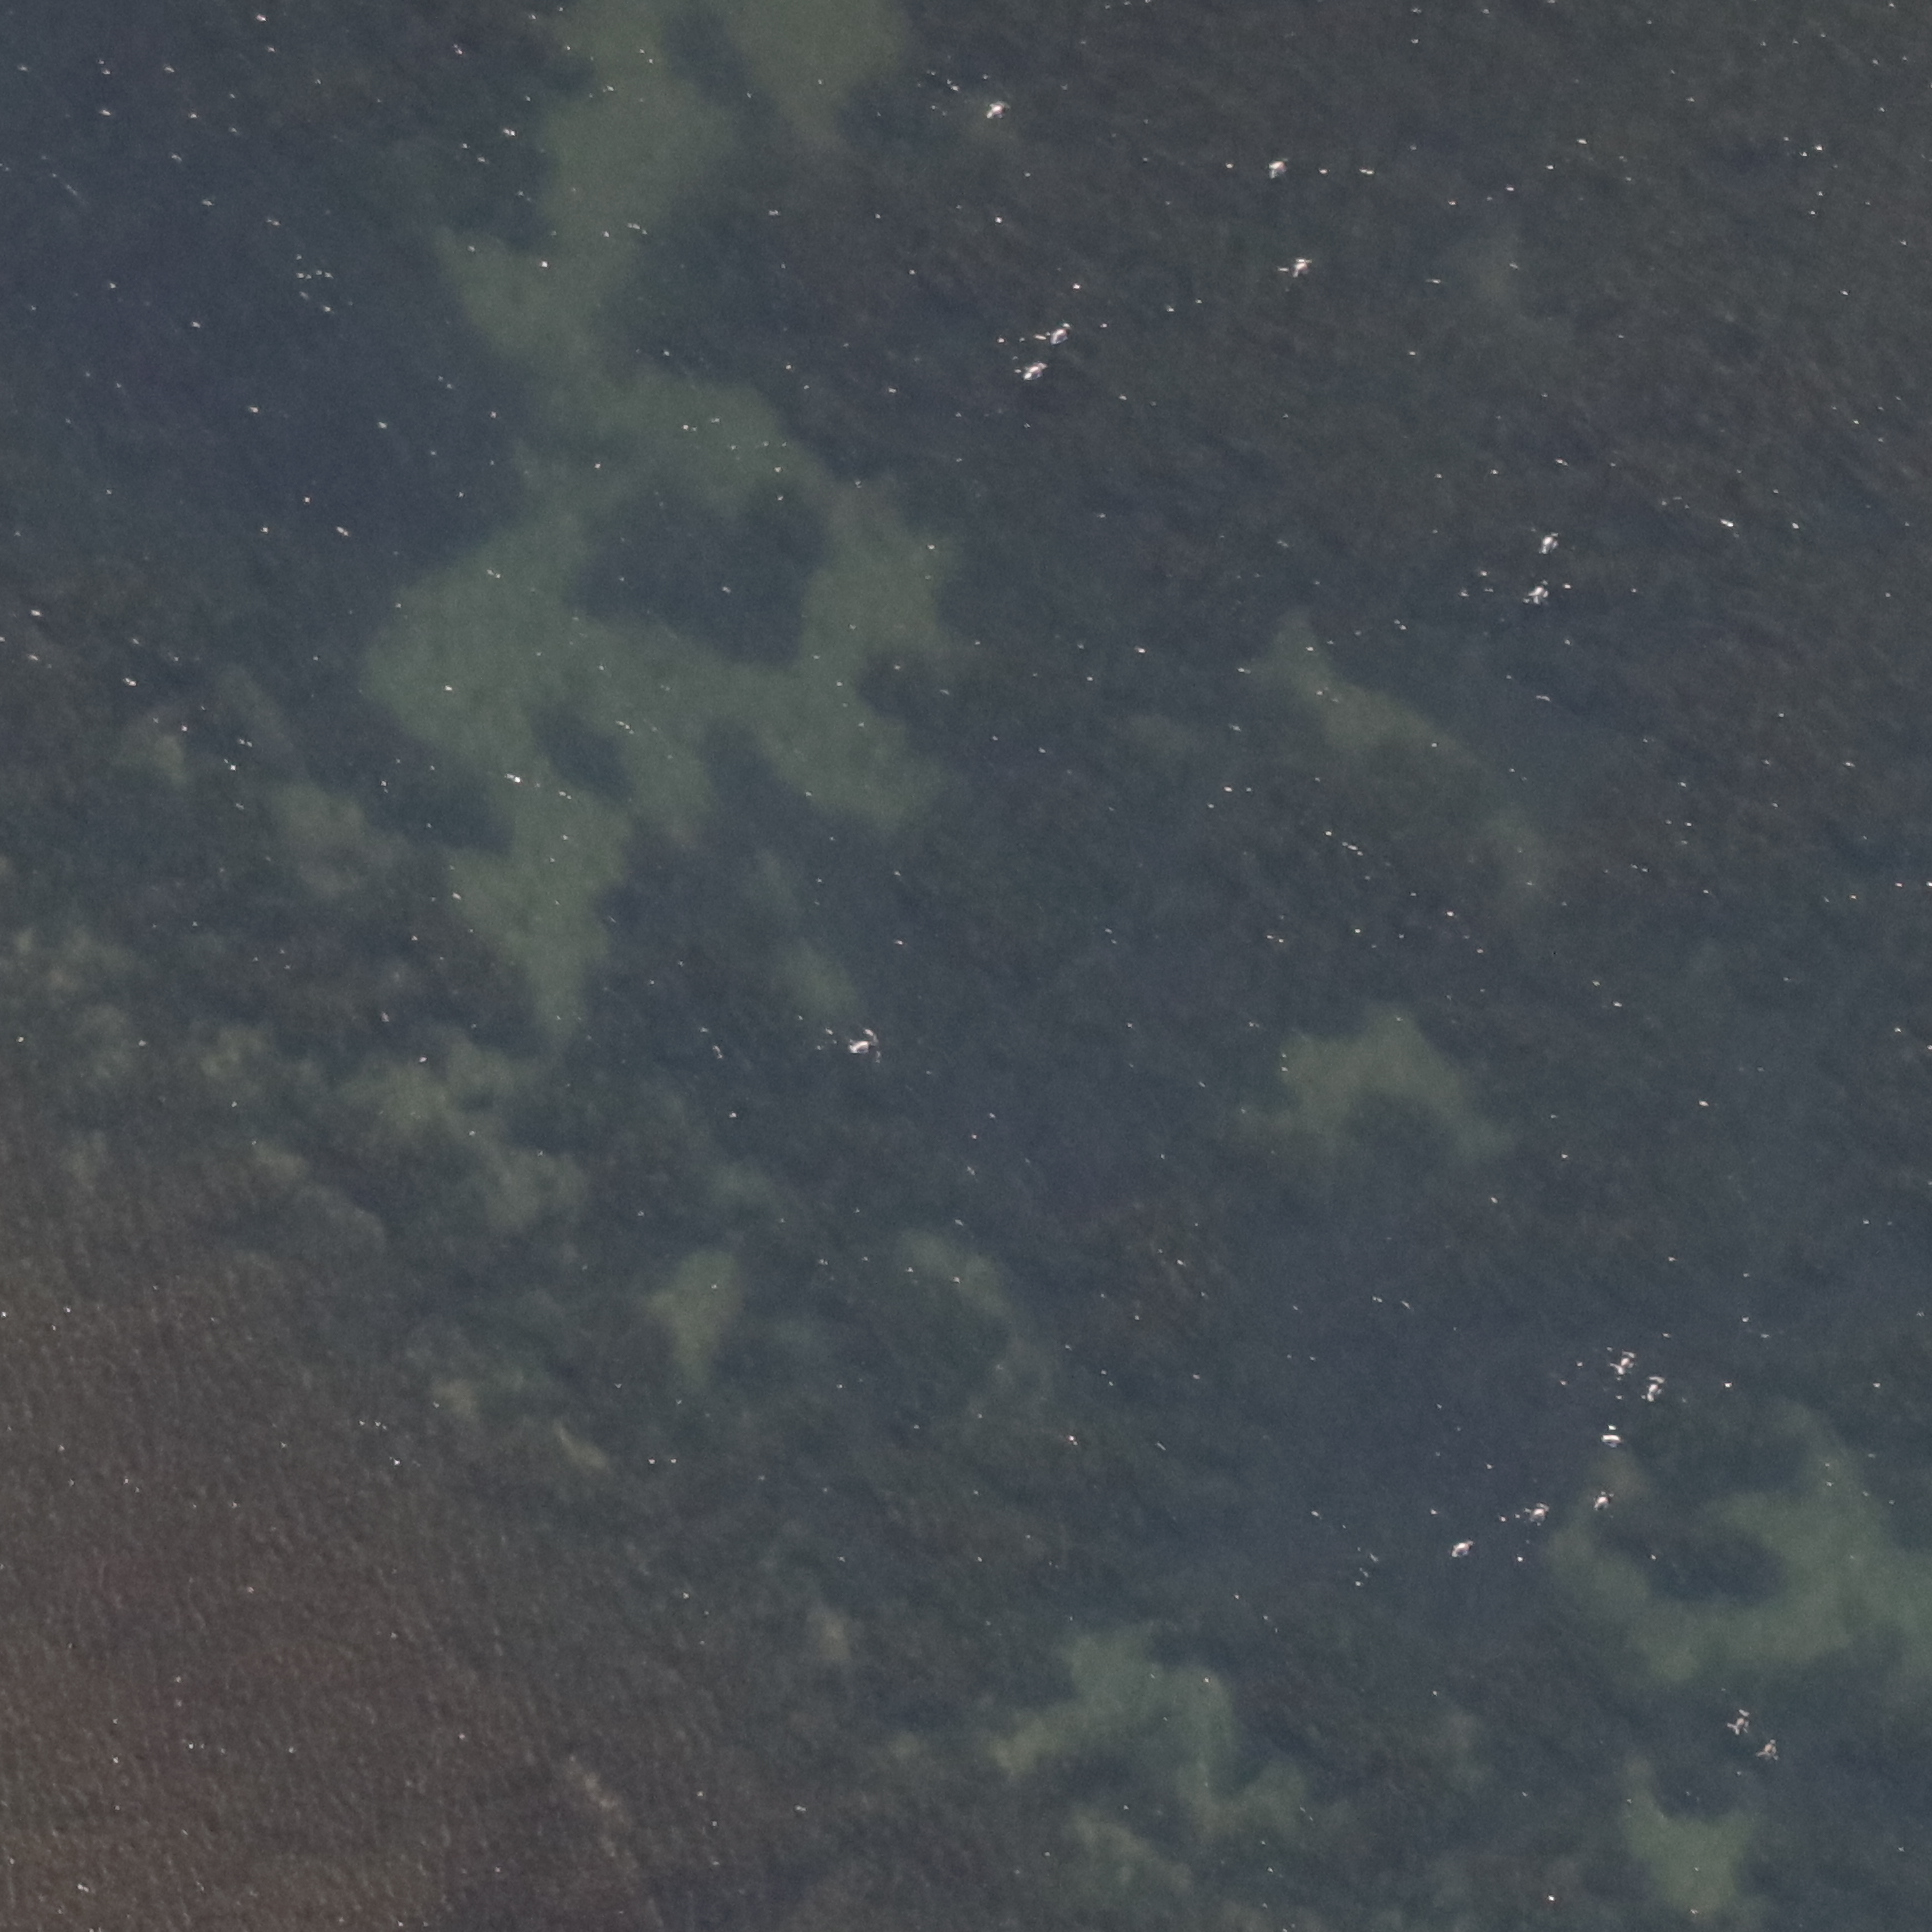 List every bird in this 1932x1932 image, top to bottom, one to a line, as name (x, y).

brant (1001, 109)
brant (1282, 168)
brant (1301, 263)
brant (1062, 328)
brant (1038, 369)
brant (1548, 536)
brant (1539, 590)
brant (861, 1048)
brant (1625, 1364)
brant (1653, 1391)
brant (1612, 1443)
brant (1617, 1499)
brant (1536, 1519)
brant (1458, 1553)
brant (1735, 1729)
brant (1774, 1756)